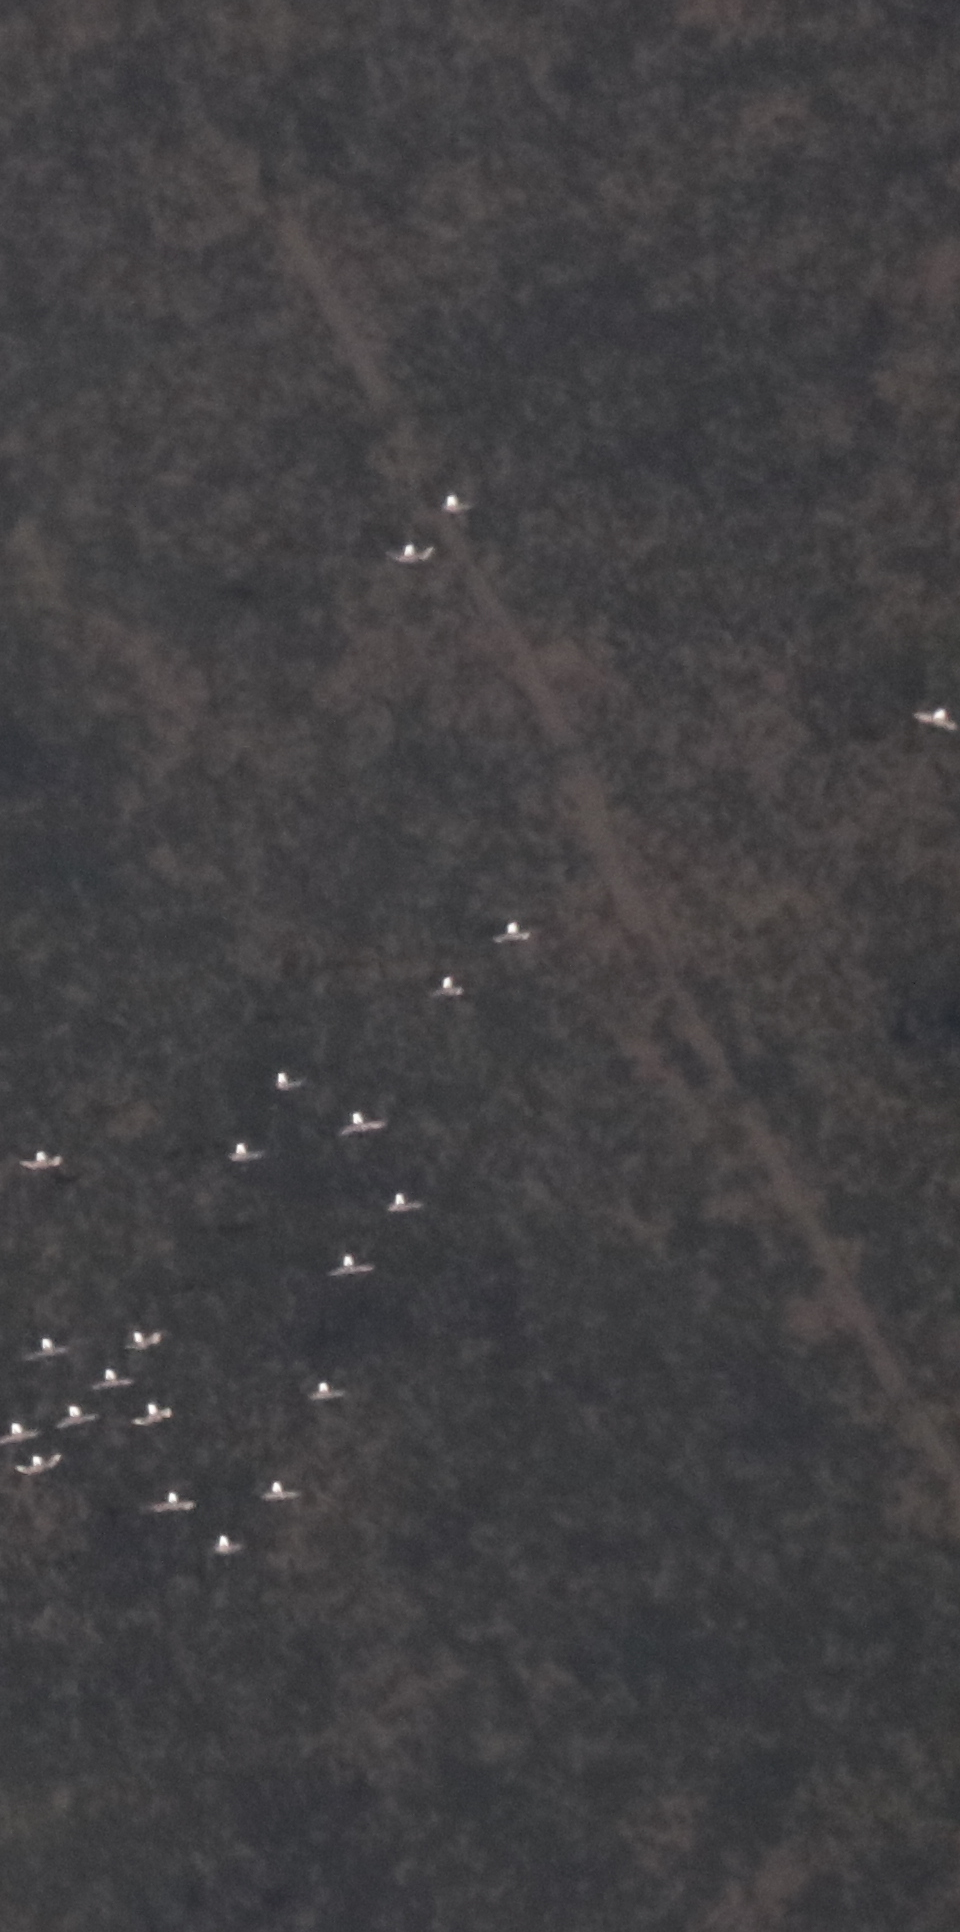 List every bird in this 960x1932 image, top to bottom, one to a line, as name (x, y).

brant (456, 504)
brant (413, 560)
brant (933, 722)
brant (516, 937)
brant (454, 988)
brant (290, 1085)
brant (378, 1132)
brant (38, 1155)
brant (250, 1155)
brant (411, 1198)
brant (349, 1273)
brant (139, 1342)
brant (51, 1353)
brant (108, 1381)
brant (322, 1387)
brant (75, 1411)
brant (159, 1413)
brant (19, 1422)
brant (43, 1460)
brant (281, 1487)
brant (170, 1500)
brant (227, 1557)